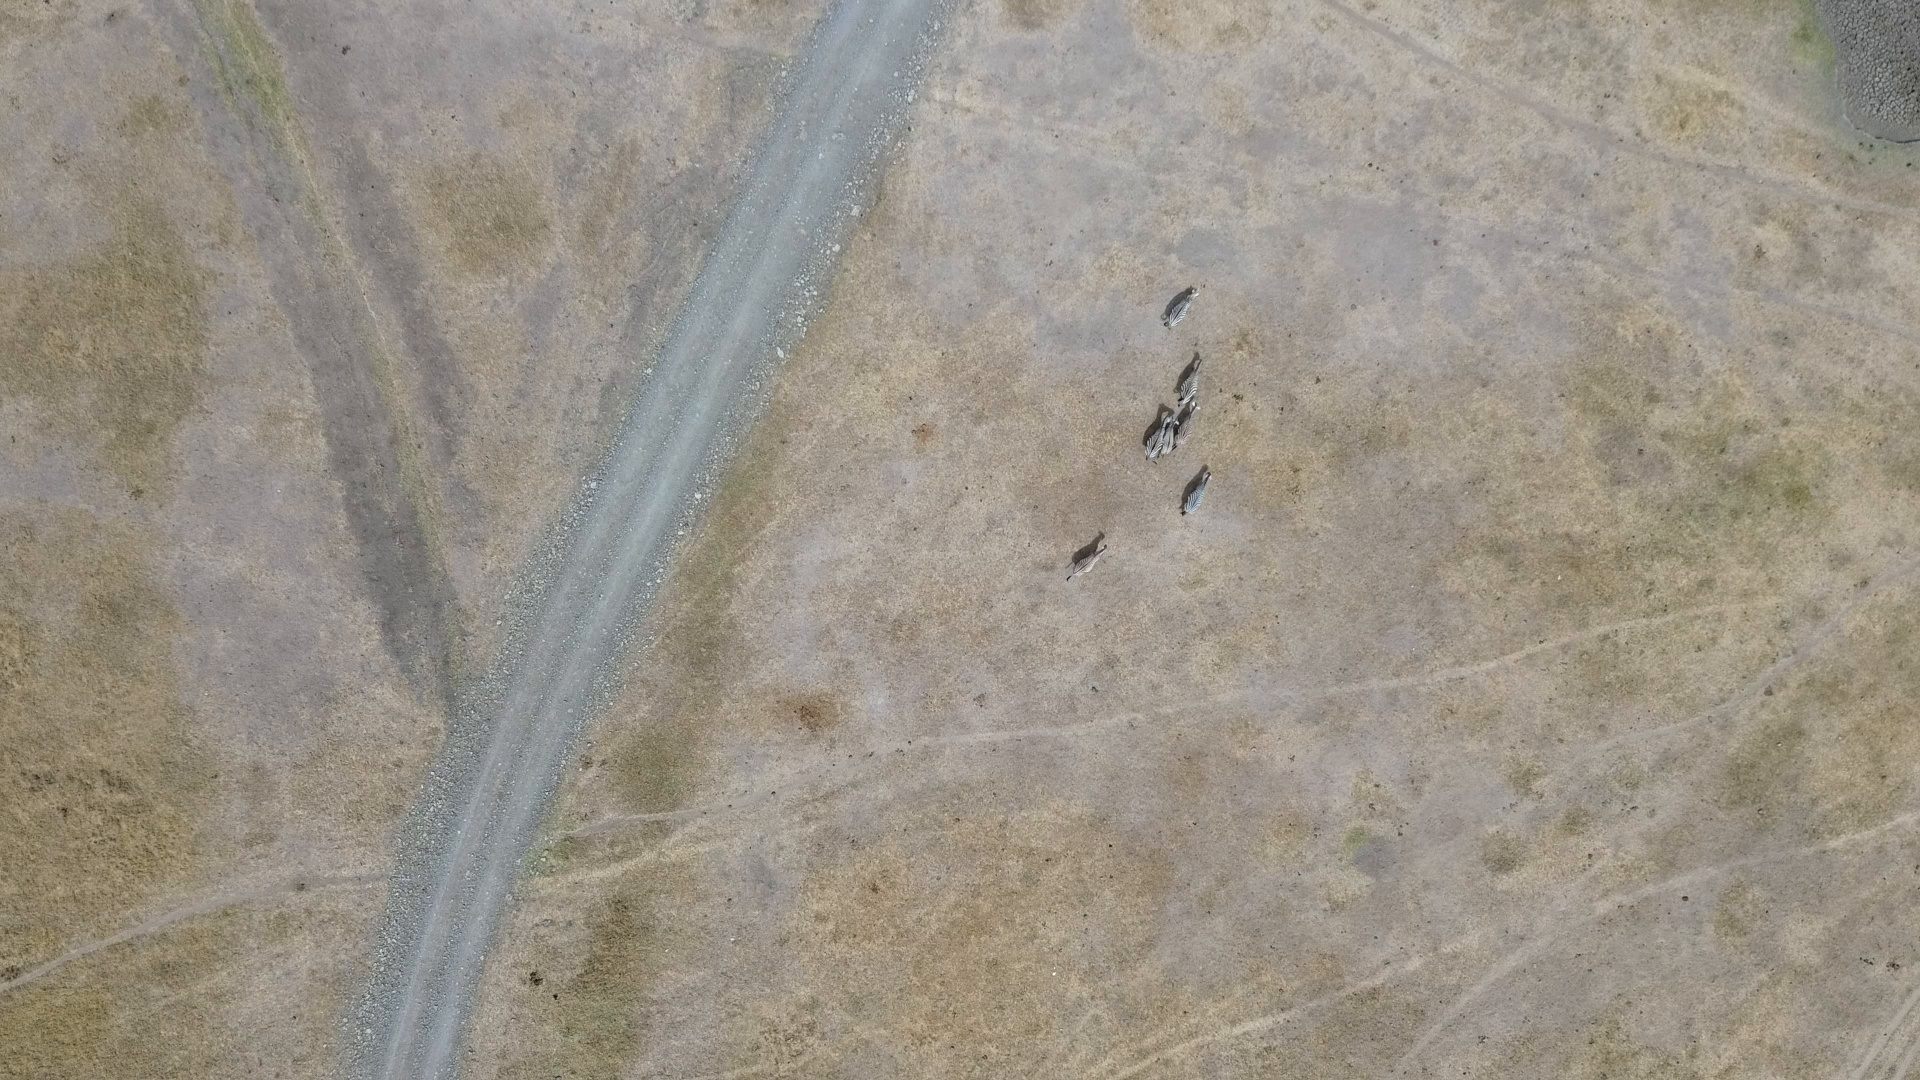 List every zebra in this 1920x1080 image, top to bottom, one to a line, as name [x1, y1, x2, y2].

zebra [1163, 291, 1199, 331]
zebra [1180, 359, 1203, 404]
zebra [1175, 402, 1200, 446]
zebra [1145, 411, 1172, 461]
zebra [1160, 417, 1180, 455]
zebra [1183, 472, 1212, 514]
zebra [1073, 544, 1108, 578]